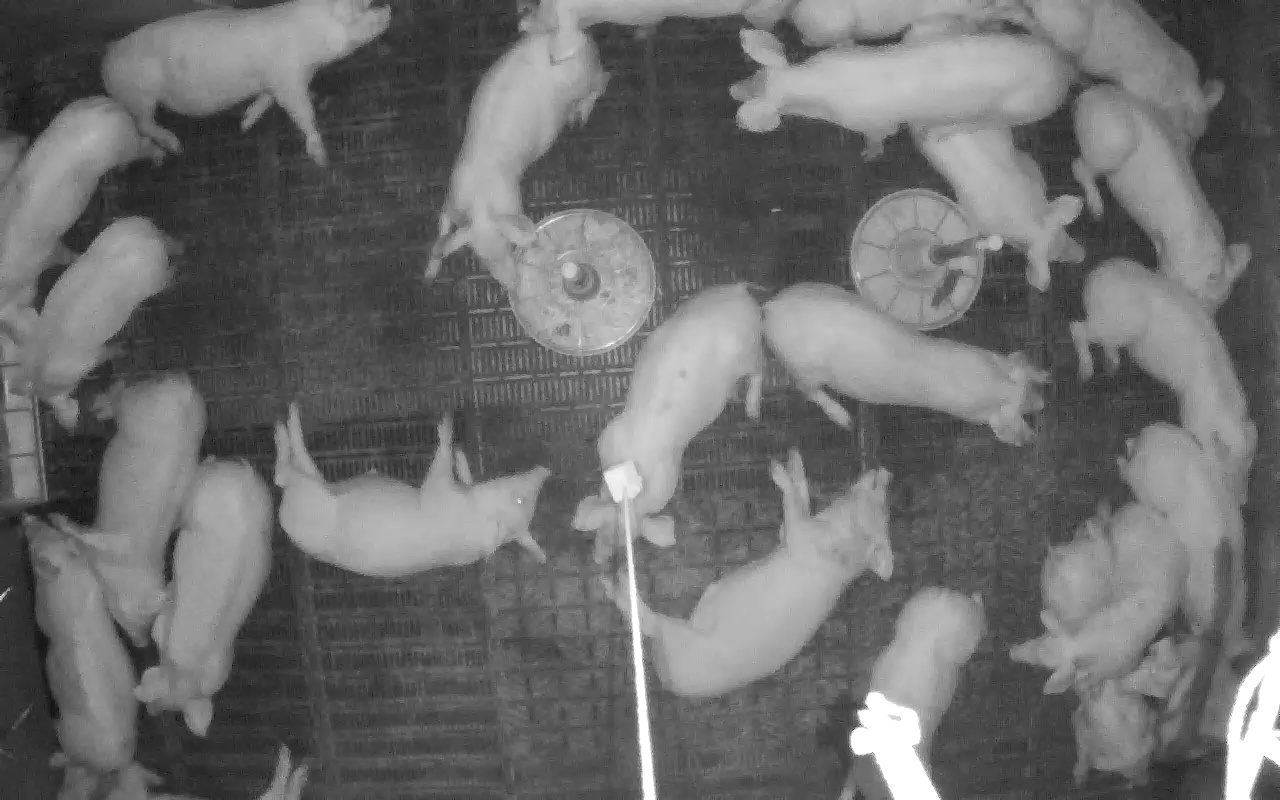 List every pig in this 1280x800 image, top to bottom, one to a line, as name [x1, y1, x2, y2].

pig [100, 0, 393, 168]
pig [516, 0, 800, 66]
pig [791, 0, 1045, 37]
pig [1023, 0, 1225, 162]
pig [728, 28, 1079, 162]
pig [423, 29, 613, 292]
pig [1069, 82, 1254, 315]
pig [1, 94, 168, 349]
pig [905, 124, 1088, 292]
pig [1, 213, 185, 435]
pig [1069, 259, 1260, 508]
pig [570, 281, 771, 565]
pig [762, 281, 1051, 447]
pig [47, 369, 209, 649]
pig [271, 399, 553, 579]
pig [1117, 420, 1257, 666]
pig [598, 445, 897, 701]
pig [131, 455, 276, 738]
pig [1040, 496, 1160, 789]
pig [1008, 500, 1191, 696]
pig [20, 511, 140, 774]
pig [838, 587, 989, 799]
pig [1117, 634, 1242, 765]
pig [55, 743, 310, 799]